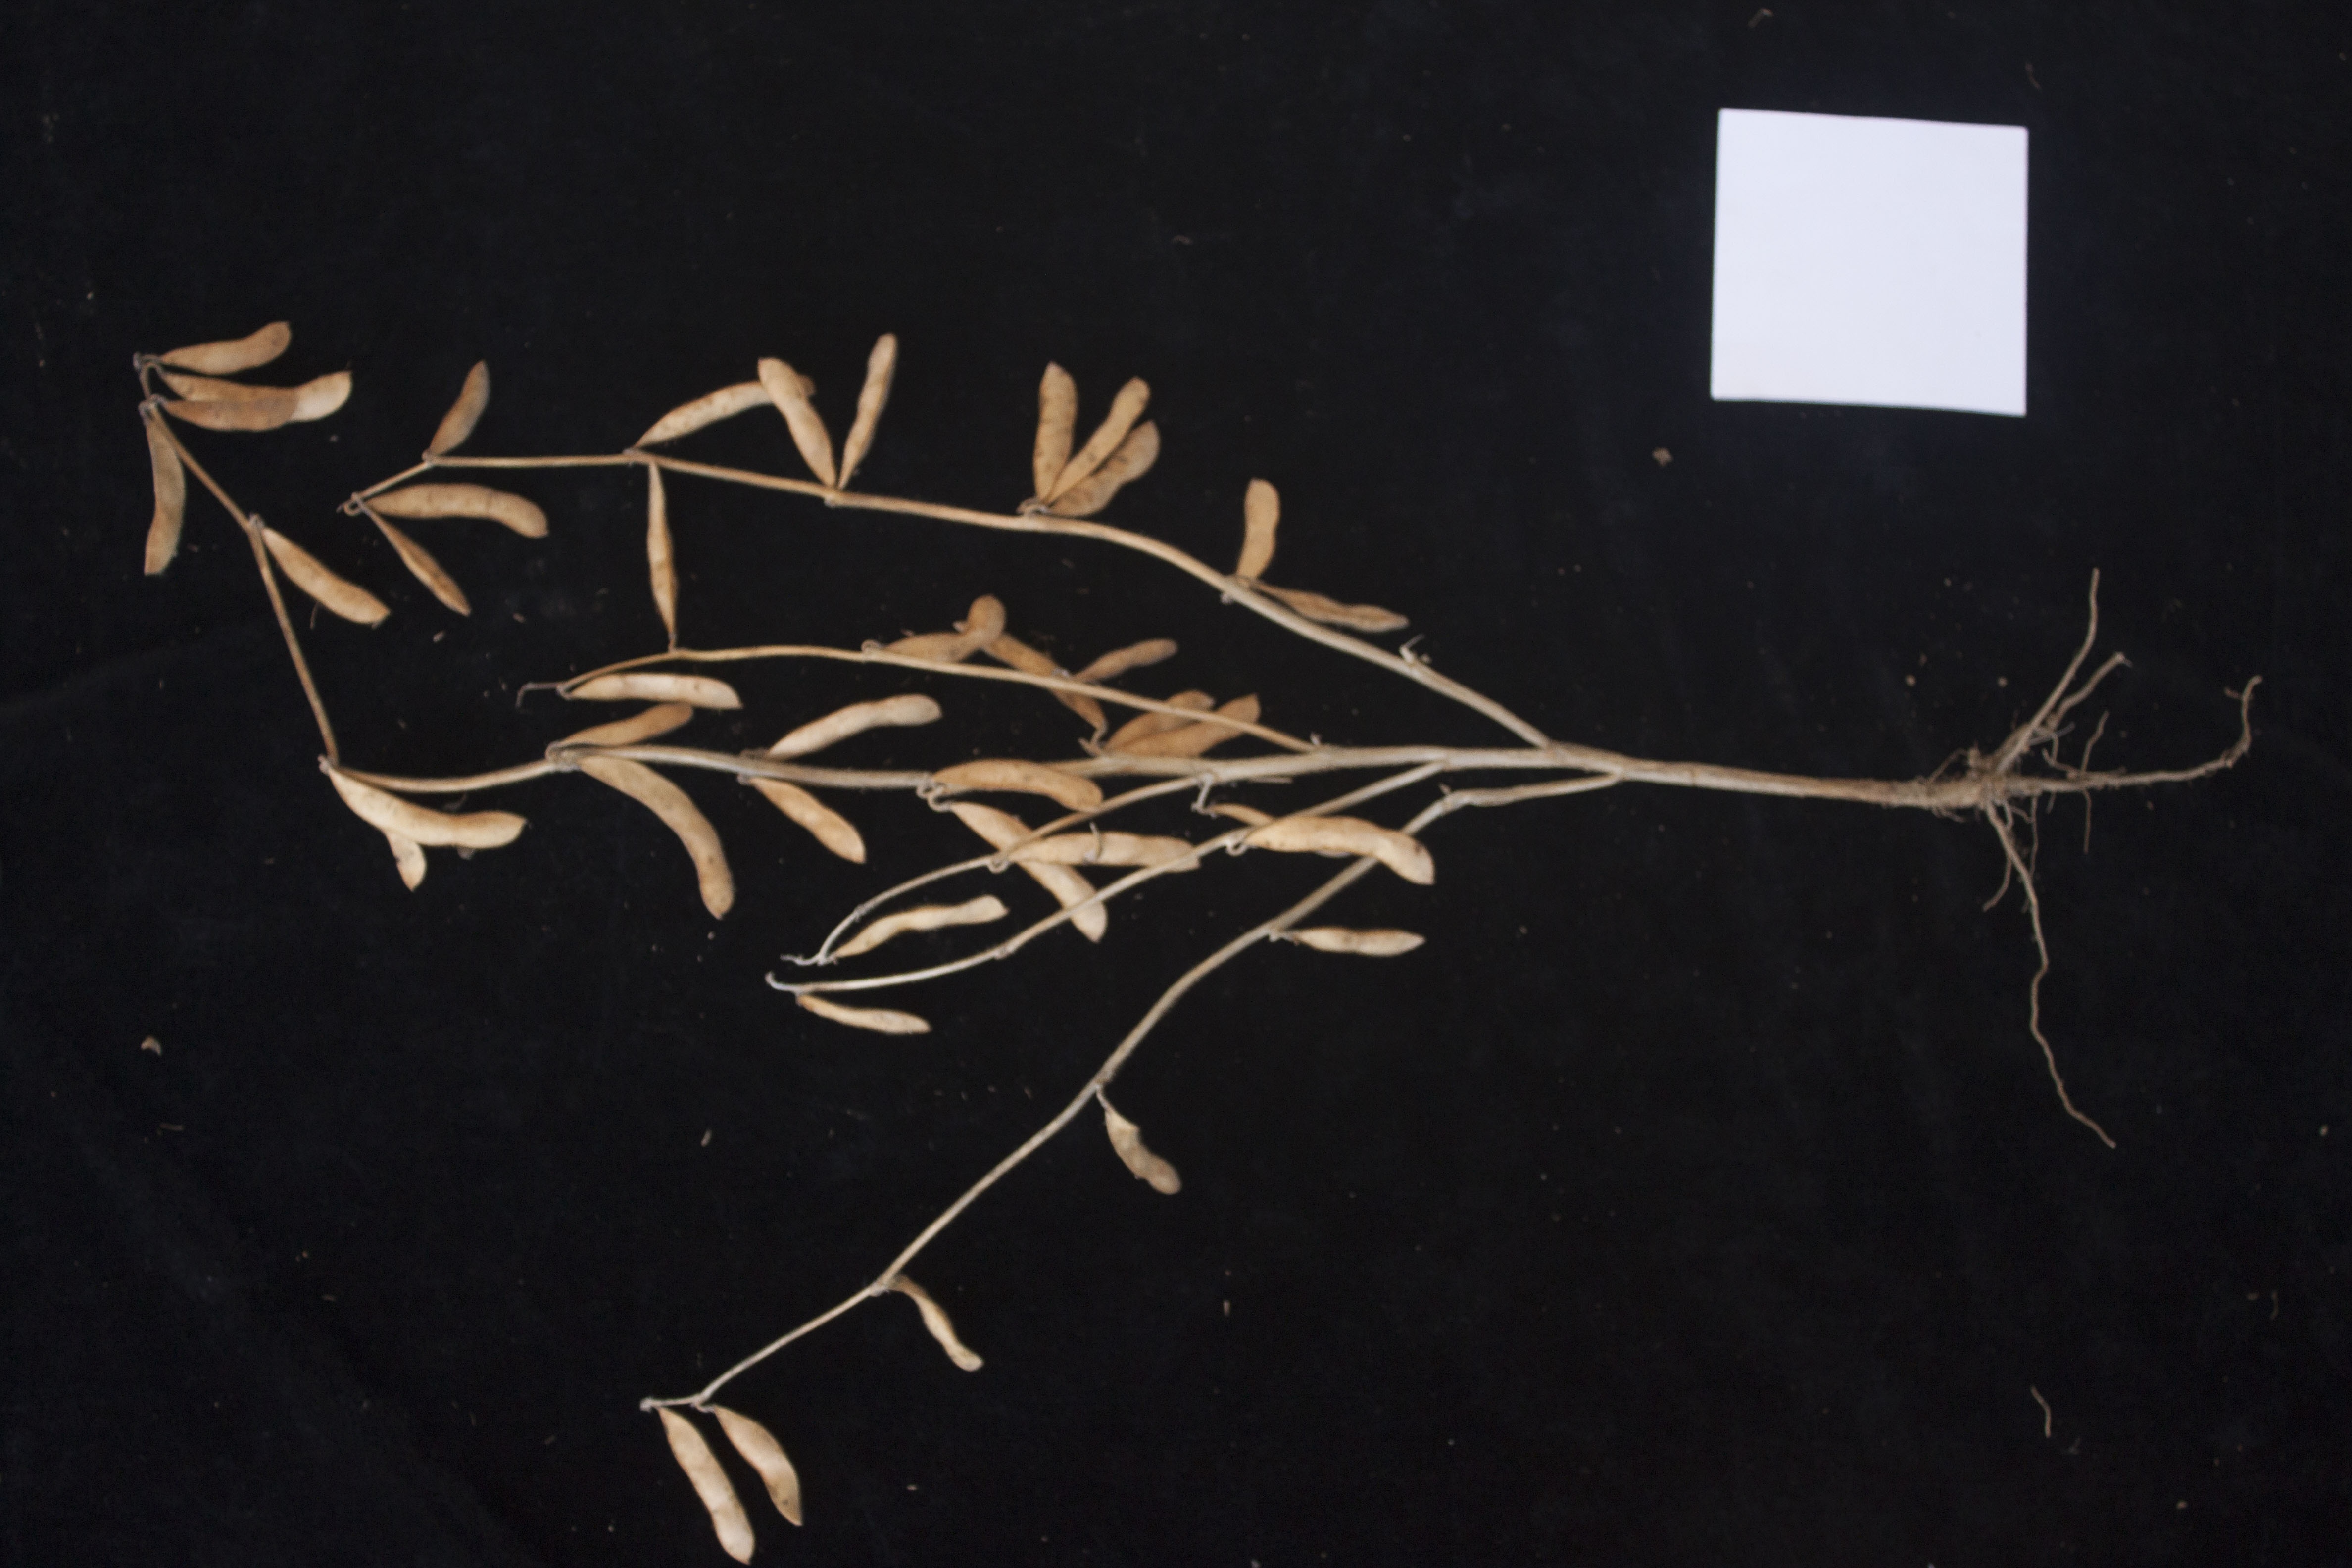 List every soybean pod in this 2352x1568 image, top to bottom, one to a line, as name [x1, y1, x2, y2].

soybean pod [159, 324, 289, 374]
soybean pod [836, 336, 897, 493]
soybean pod [759, 357, 835, 490]
soybean pod [427, 363, 490, 459]
soybean pod [1034, 365, 1077, 505]
soybean pod [161, 372, 351, 423]
soybean pod [634, 376, 815, 449]
soybean pod [1035, 380, 1148, 501]
soybean pod [158, 393, 296, 433]
soybean pod [145, 416, 185, 577]
soybean pod [1044, 423, 1159, 517]
soybean pod [646, 463, 677, 650]
soybean pod [1221, 480, 1280, 604]
soybean pod [359, 486, 546, 539]
soybean pod [360, 502, 469, 615]
soybean pod [257, 524, 392, 623]
soybean pod [1260, 587, 1406, 633]
soybean pod [867, 599, 1004, 665]
soybean pod [953, 622, 1106, 731]
soybean pod [1066, 642, 1177, 687]
soybean pod [568, 677, 740, 711]
soybean pod [1100, 692, 1212, 753]
soybean pod [765, 695, 941, 757]
soybean pod [552, 696, 692, 750]
soybean pod [1108, 698, 1260, 769]
soybean pod [560, 757, 734, 922]
soybean pod [929, 761, 1101, 817]
soybean pod [328, 767, 529, 850]
soybean pod [335, 774, 425, 891]
soybean pod [751, 780, 865, 864]
soybean pod [945, 805, 1107, 944]
soybean pod [1210, 805, 1357, 857]
soybean pod [1241, 819, 1432, 885]
soybean pod [993, 833, 1199, 873]
soybean pod [829, 895, 1009, 961]
soybean pod [1284, 928, 1425, 958]
soybean pod [796, 995, 932, 1035]
soybean pod [1104, 1104, 1181, 1193]
soybean pod [883, 1278, 984, 1371]
soybean pod [707, 1405, 801, 1527]
soybean pod [657, 1407, 755, 1564]